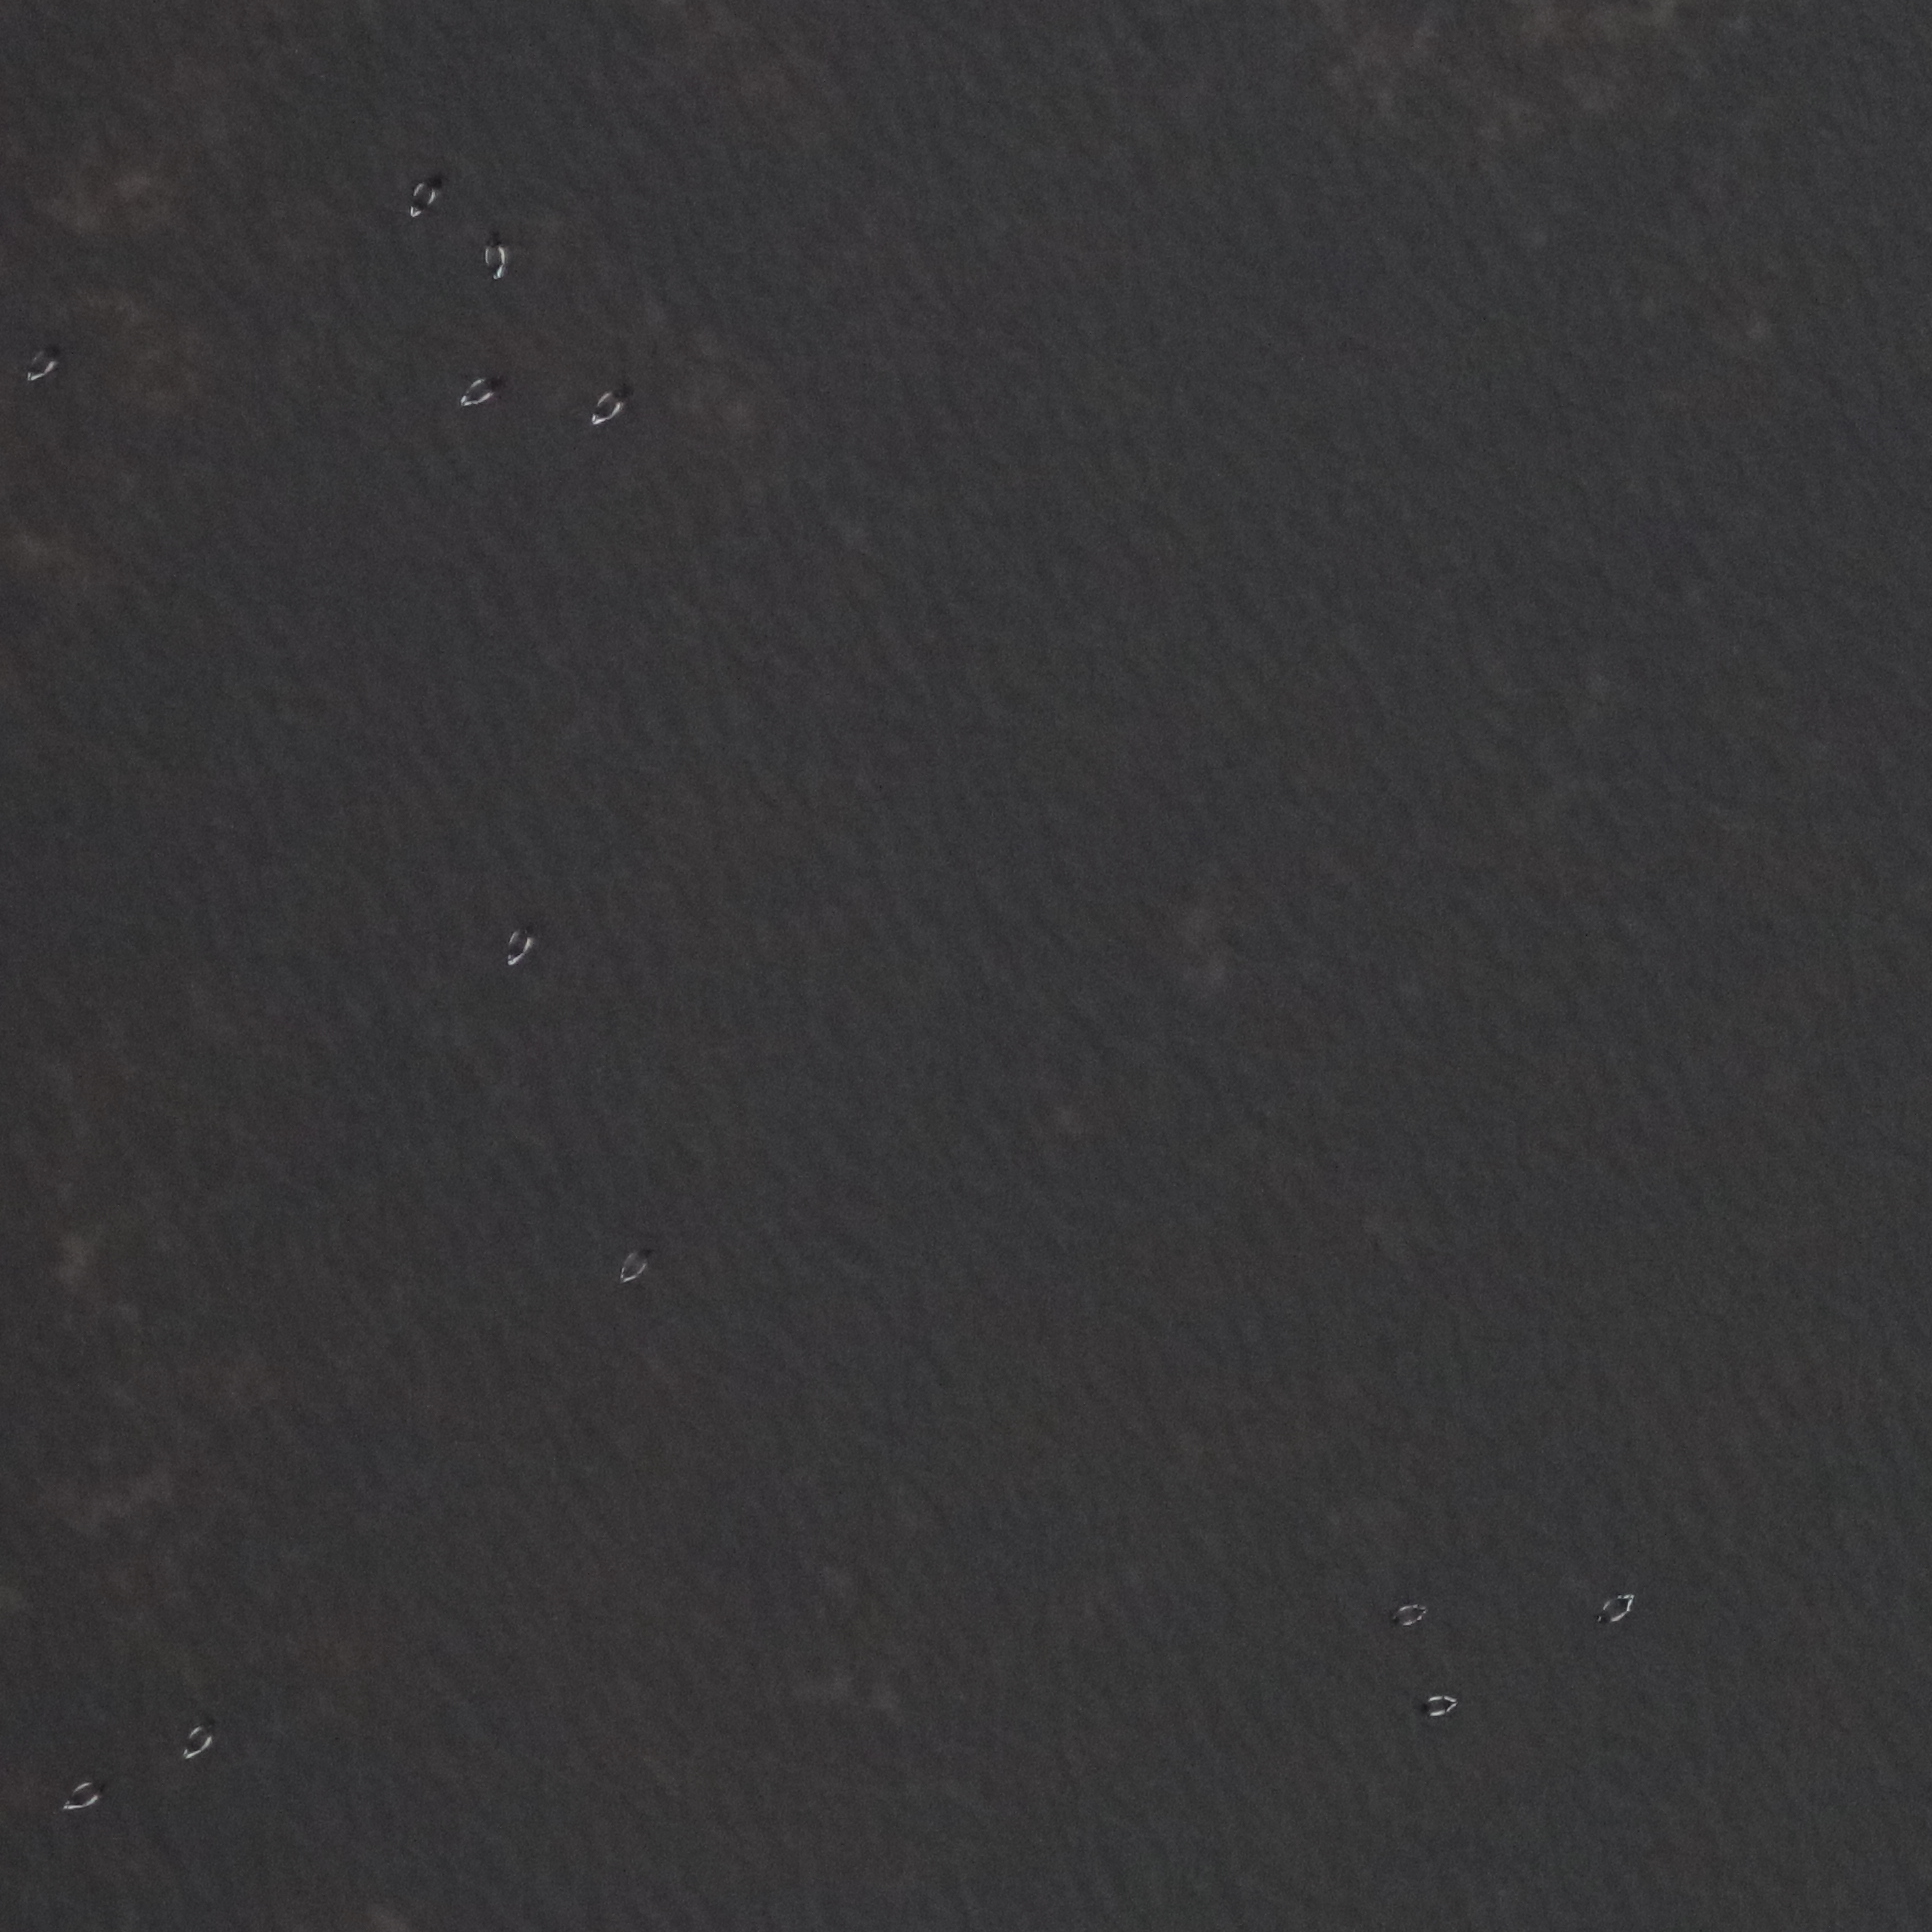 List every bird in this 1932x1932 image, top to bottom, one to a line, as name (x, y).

brant (425, 195)
brant (494, 261)
brant (40, 364)
brant (479, 393)
brant (609, 408)
brant (519, 945)
brant (635, 1264)
brant (1615, 1609)
brant (1408, 1615)
brant (1437, 1706)
brant (199, 1739)
brant (85, 1796)